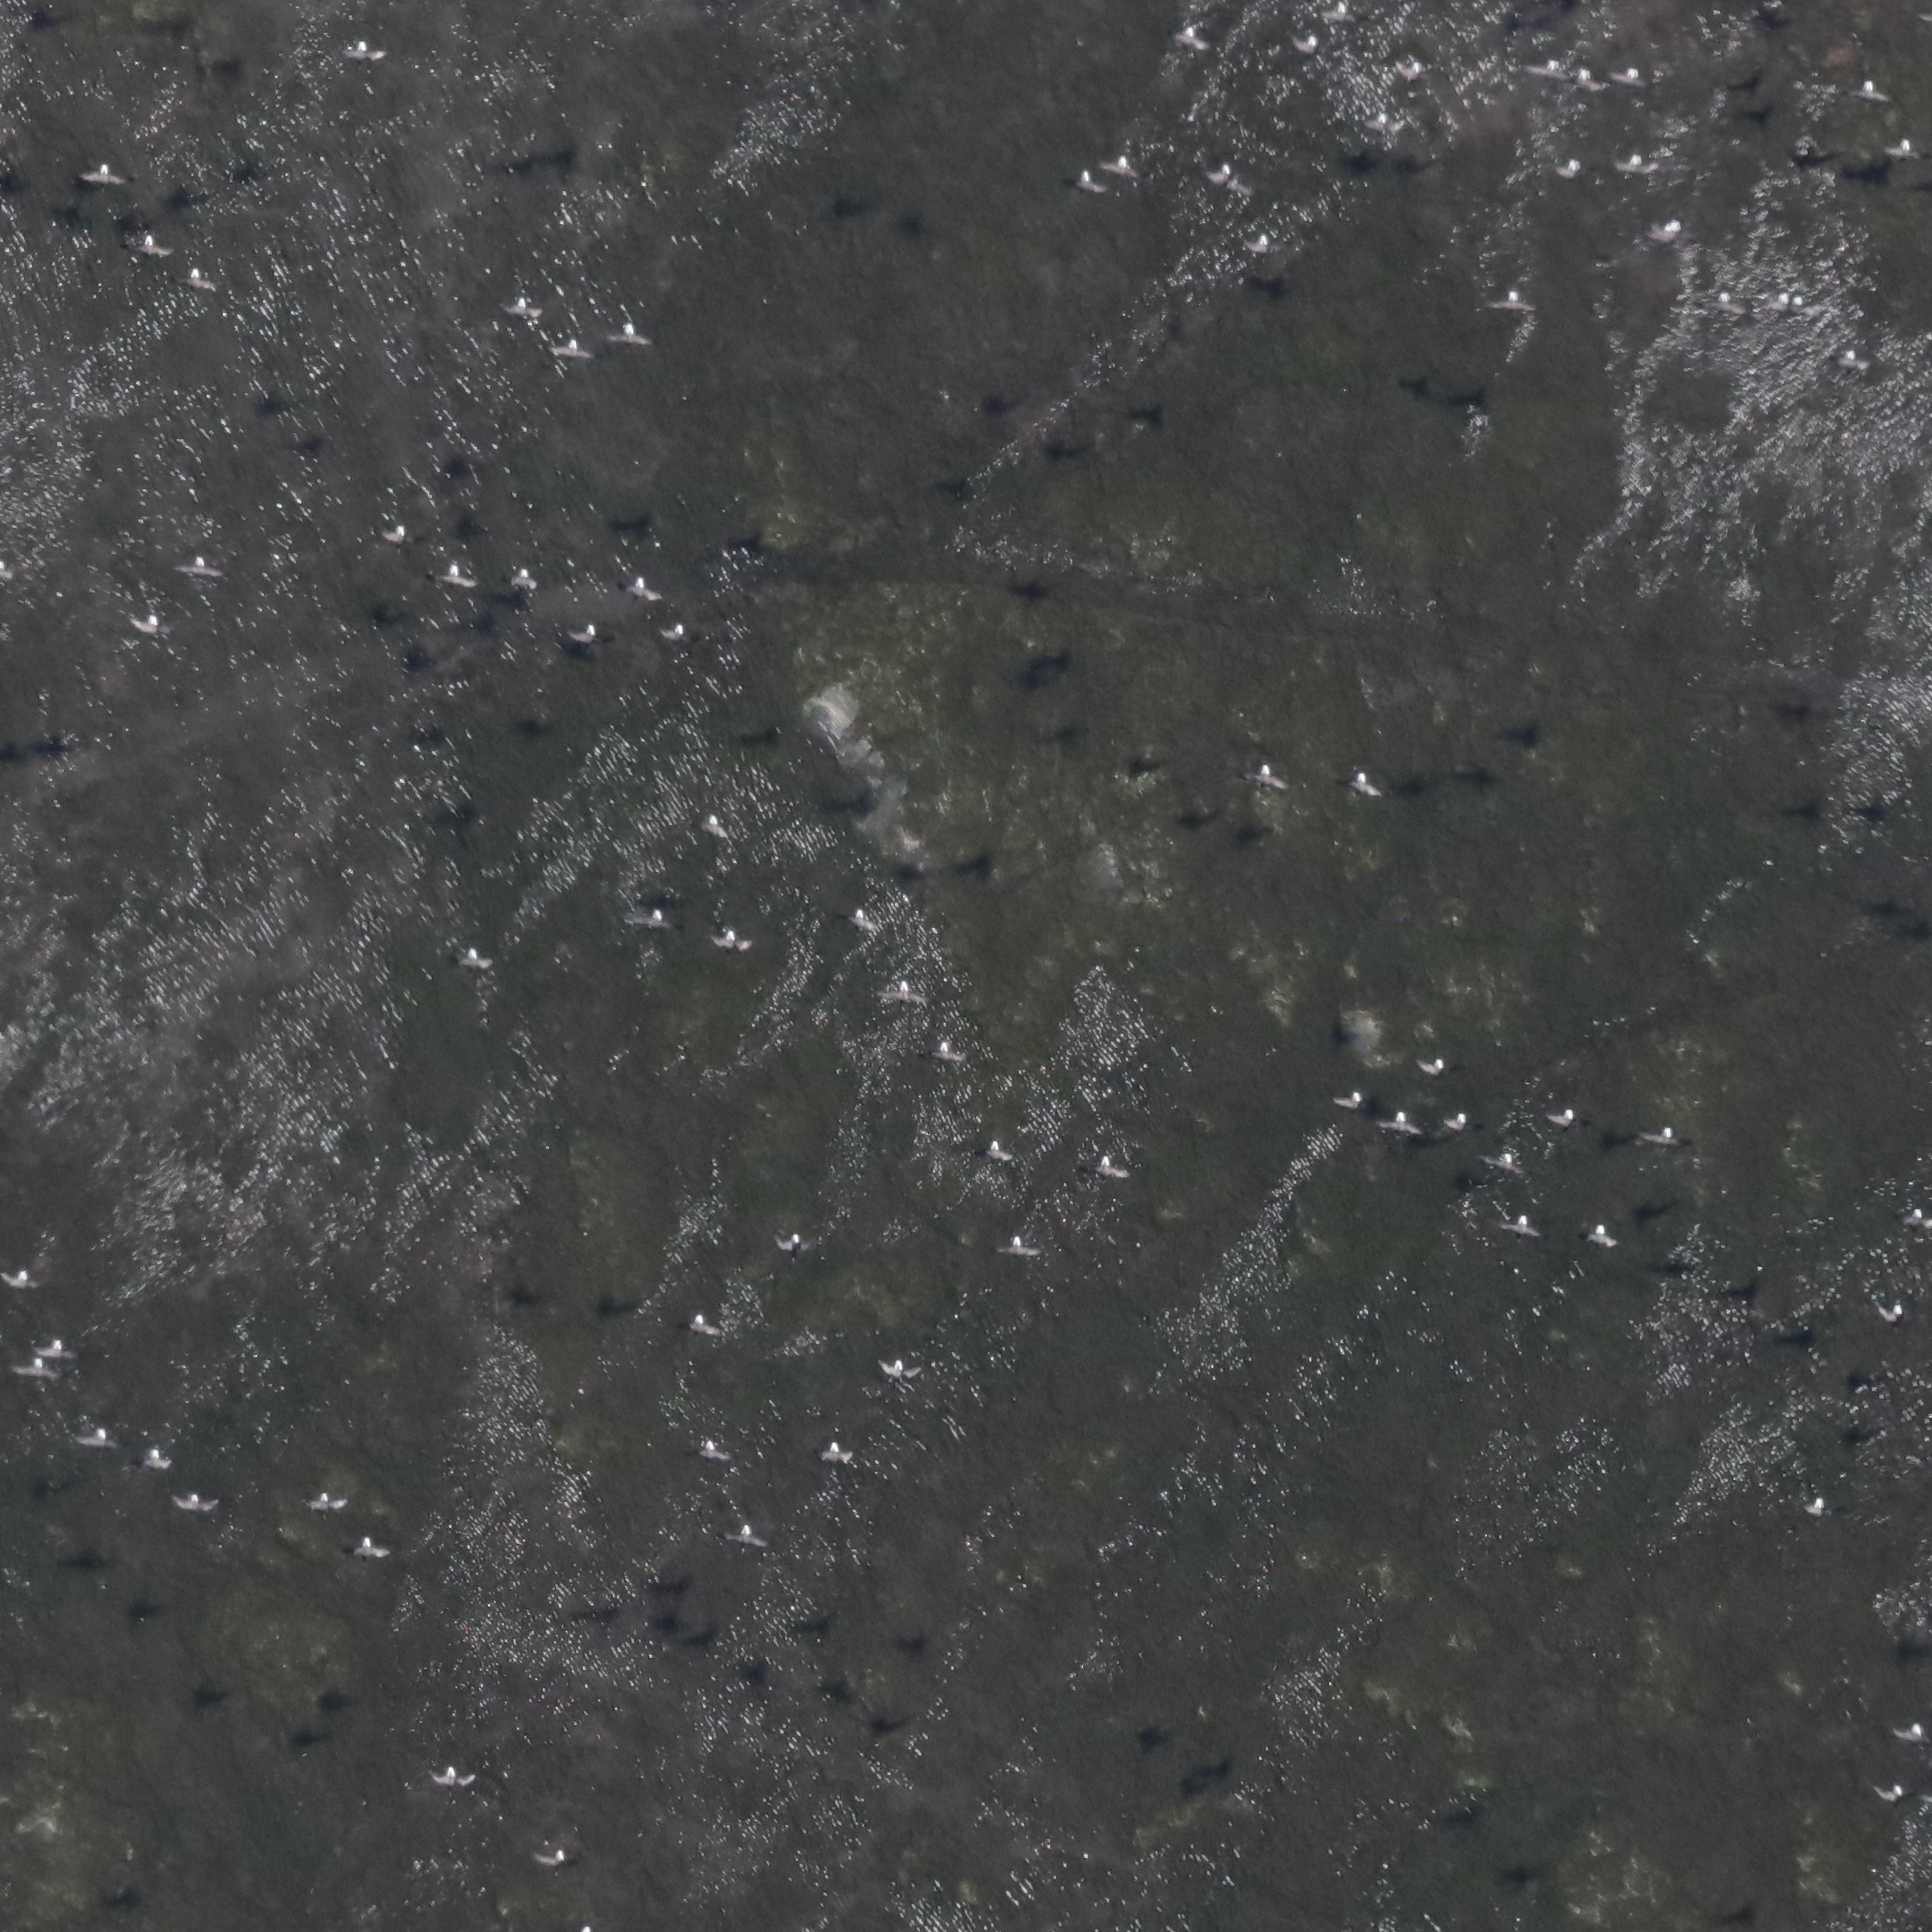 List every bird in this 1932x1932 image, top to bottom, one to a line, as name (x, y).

brant (1344, 14)
brant (1196, 40)
brant (1313, 46)
brant (359, 51)
brant (1412, 67)
brant (1549, 68)
brant (1627, 75)
brant (1592, 77)
brant (1873, 89)
brant (1384, 120)
brant (1913, 147)
brant (1125, 164)
brant (1643, 169)
brant (1562, 173)
brant (1235, 174)
brant (107, 178)
brant (1091, 183)
brant (1666, 238)
brant (154, 246)
brant (1262, 246)
brant (200, 280)
brant (1526, 299)
brant (1784, 302)
brant (1728, 305)
brant (1806, 307)
brant (528, 316)
brant (636, 332)
brant (577, 353)
brant (1855, 367)
brant (403, 535)
brant (203, 569)
brant (459, 577)
brant (529, 583)
brant (637, 592)
brant (143, 624)
brant (587, 627)
brant (677, 637)
brant (1276, 779)
brant (1359, 780)
brant (718, 829)
brant (657, 919)
brant (863, 921)
brant (729, 945)
brant (470, 962)
brant (903, 994)
brant (951, 1051)
brant (1438, 1073)
brant (1348, 1096)
brant (1461, 1119)
brant (1564, 1122)
brant (1406, 1126)
brant (1675, 1137)
brant (1000, 1159)
brant (1507, 1163)
brant (1109, 1169)
brant (1526, 1224)
brant (1925, 1226)
brant (1605, 1234)
brant (793, 1238)
brant (1024, 1250)
brant (22, 1281)
brant (1893, 1314)
brant (703, 1328)
brant (51, 1351)
brant (35, 1374)
brant (902, 1376)
brant (101, 1437)
brant (844, 1454)
brant (720, 1455)
brant (151, 1461)
brant (323, 1500)
brant (191, 1504)
brant (1824, 1509)
brant (746, 1525)
brant (368, 1551)
brant (1912, 1732)
brant (452, 1777)
brant (1907, 1794)
brant (561, 1859)